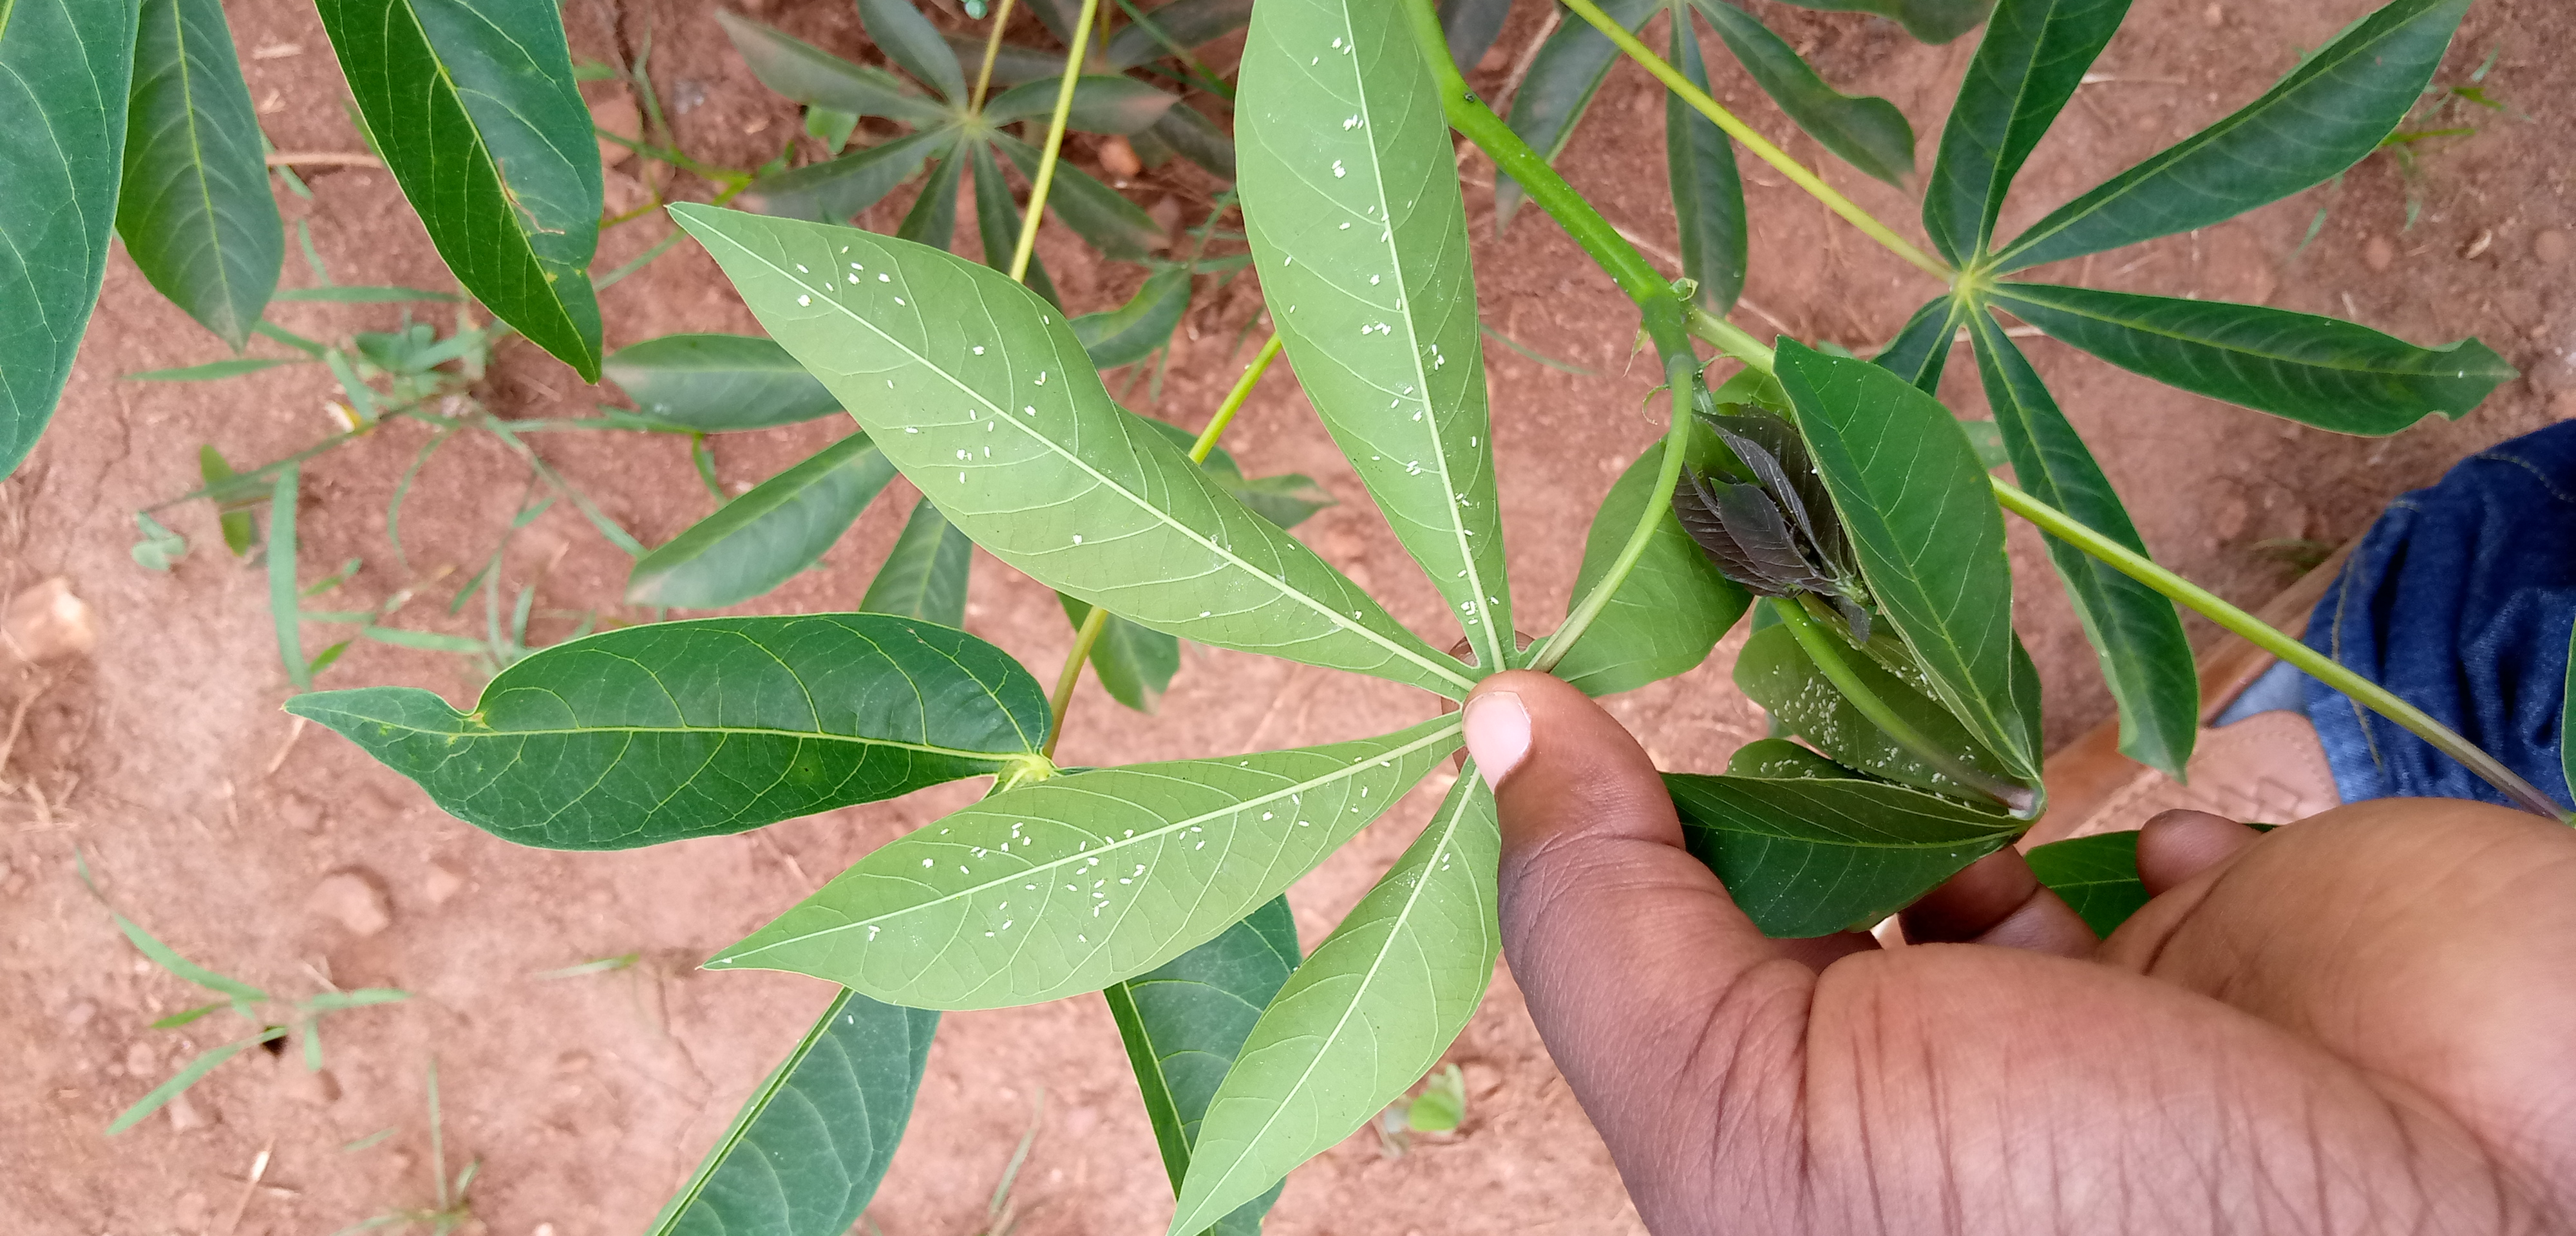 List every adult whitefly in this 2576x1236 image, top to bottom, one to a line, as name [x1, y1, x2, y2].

whitefly [1331, 37, 1341, 50]
whitefly [1336, 39, 1341, 50]
whitefly [1341, 42, 1352, 57]
whitefly [1309, 54, 1320, 68]
whitefly [1352, 111, 1359, 127]
whitefly [1341, 117, 1350, 129]
whitefly [1357, 117, 1365, 130]
whitefly [1345, 118, 1352, 133]
whitefly [1331, 157, 1343, 172]
whitefly [1333, 165, 1343, 174]
whitefly [1334, 166, 1345, 178]
whitefly [1338, 170, 1346, 179]
whitefly [1405, 197, 1415, 211]
whitefly [1365, 204, 1376, 217]
whitefly [1379, 212, 1391, 223]
whitefly [1336, 220, 1354, 232]
whitefly [1379, 229, 1390, 244]
whitefly [839, 243, 851, 255]
whitefly [1281, 254, 1294, 268]
whitefly [794, 261, 811, 275]
whitefly [849, 261, 867, 272]
whitefly [849, 272, 861, 283]
whitefly [879, 272, 889, 279]
whitefly [1369, 272, 1380, 284]
whitefly [878, 276, 891, 283]
whitefly [846, 276, 857, 286]
whitefly [1372, 277, 1381, 286]
whitefly [824, 280, 835, 293]
whitefly [802, 293, 813, 303]
whitefly [1394, 294, 1403, 312]
whitefly [893, 295, 908, 308]
whitefly [797, 297, 806, 308]
whitefly [800, 297, 811, 307]
whitefly [1287, 303, 1298, 316]
whitefly [1042, 312, 1052, 327]
whitefly [1373, 321, 1384, 331]
whitefly [1361, 323, 1369, 333]
whitefly [1381, 323, 1387, 335]
whitefly [1383, 324, 1392, 337]
whitefly [1362, 326, 1373, 337]
whitefly [1430, 341, 1439, 356]
whitefly [972, 345, 985, 351]
whitefly [974, 350, 985, 357]
whitefly [1437, 353, 1446, 364]
whitefly [1437, 357, 1442, 366]
whitefly [1434, 358, 1439, 371]
whitefly [1042, 371, 1048, 384]
whitefly [885, 376, 896, 391]
whitefly [1033, 378, 1044, 387]
whitefly [1401, 384, 1417, 397]
whitefly [1389, 395, 1401, 410]
whitefly [1027, 404, 1038, 413]
whitefly [1023, 406, 1036, 417]
whitefly [968, 406, 978, 422]
whitefly [1412, 409, 1422, 421]
whitefly [1415, 413, 1423, 423]
whitefly [985, 418, 996, 433]
whitefly [902, 426, 920, 435]
whitefly [1468, 433, 1481, 450]
whitefly [982, 444, 992, 460]
whitefly [960, 447, 965, 462]
whitefly [956, 449, 961, 460]
whitefly [965, 449, 975, 463]
whitefly [1369, 452, 1382, 463]
whitefly [1405, 458, 1419, 469]
whitefly [1405, 465, 1415, 474]
whitefly [1409, 466, 1423, 477]
whitefly [958, 469, 967, 486]
whitefly [1454, 491, 1465, 501]
whitefly [1461, 498, 1472, 509]
whitefly [1463, 527, 1474, 537]
whitefly [1072, 532, 1079, 546]
whitefly [1079, 533, 1083, 544]
whitefly [1285, 541, 1298, 552]
whitefly [1454, 567, 1468, 579]
whitefly [1488, 594, 1502, 606]
whitefly [1468, 599, 1479, 610]
whitefly [1459, 600, 1470, 608]
whitefly [1463, 605, 1470, 610]
whitefly [1195, 608, 1214, 621]
whitefly [1354, 609, 1359, 615]
whitefly [1355, 609, 1363, 622]
whitefly [1464, 609, 1475, 617]
whitefly [1466, 617, 1480, 627]
whitefly [1919, 672, 1927, 682]
whitefly [1352, 754, 1363, 764]
whitefly [1238, 758, 1250, 768]
whitefly [1378, 759, 1393, 769]
whitefly [1359, 783, 1370, 800]
whitefly [1291, 792, 1302, 806]
whitefly [1349, 805, 1361, 816]
whitefly [1262, 810, 1271, 817]
whitefly [1262, 812, 1273, 822]
whitefly [1296, 818, 1312, 828]
whitefly [1010, 820, 1025, 830]
whitefly [1188, 825, 1204, 834]
whitefly [939, 826, 951, 836]
whitefly [1122, 828, 1132, 836]
whitefly [1011, 829, 1017, 839]
whitefly [1016, 829, 1021, 839]
whitefly [1126, 829, 1135, 840]
whitefly [1177, 829, 1187, 842]
whitefly [1104, 834, 1116, 845]
whitefly [1021, 835, 1029, 847]
whitefly [1027, 837, 1032, 847]
whitefly [1079, 838, 1087, 853]
whitefly [1194, 838, 1206, 852]
whitefly [1004, 840, 1010, 853]
whitefly [999, 842, 1005, 852]
whitefly [969, 845, 982, 854]
whitefly [977, 847, 989, 860]
whitefly [1441, 849, 1452, 863]
whitefly [930, 856, 934, 867]
whitefly [1086, 856, 1100, 862]
whitefly [922, 857, 926, 867]
whitefly [926, 857, 930, 868]
whitefly [1088, 861, 1099, 866]
whitefly [1135, 863, 1148, 870]
whitefly [1439, 863, 1452, 874]
whitefly [958, 863, 972, 876]
whitefly [1075, 865, 1089, 876]
whitefly [1132, 868, 1145, 878]
whitefly [1092, 875, 1106, 890]
whitefly [1117, 876, 1133, 886]
whitefly [1408, 877, 1417, 890]
whitefly [1024, 882, 1039, 892]
whitefly [1065, 883, 1079, 892]
whitefly [1091, 891, 1105, 899]
whitefly [998, 898, 1009, 911]
whitefly [1099, 899, 1111, 908]
whitefly [1092, 903, 1101, 919]
whitefly [1001, 918, 1014, 932]
whitefly [867, 923, 884, 933]
whitefly [983, 930, 996, 938]
whitefly [867, 930, 876, 942]
whitefly [1077, 932, 1089, 944]
whitefly [720, 957, 734, 964]
whitefly [1290, 964, 1302, 973]
whitefly [846, 1013, 858, 1026]